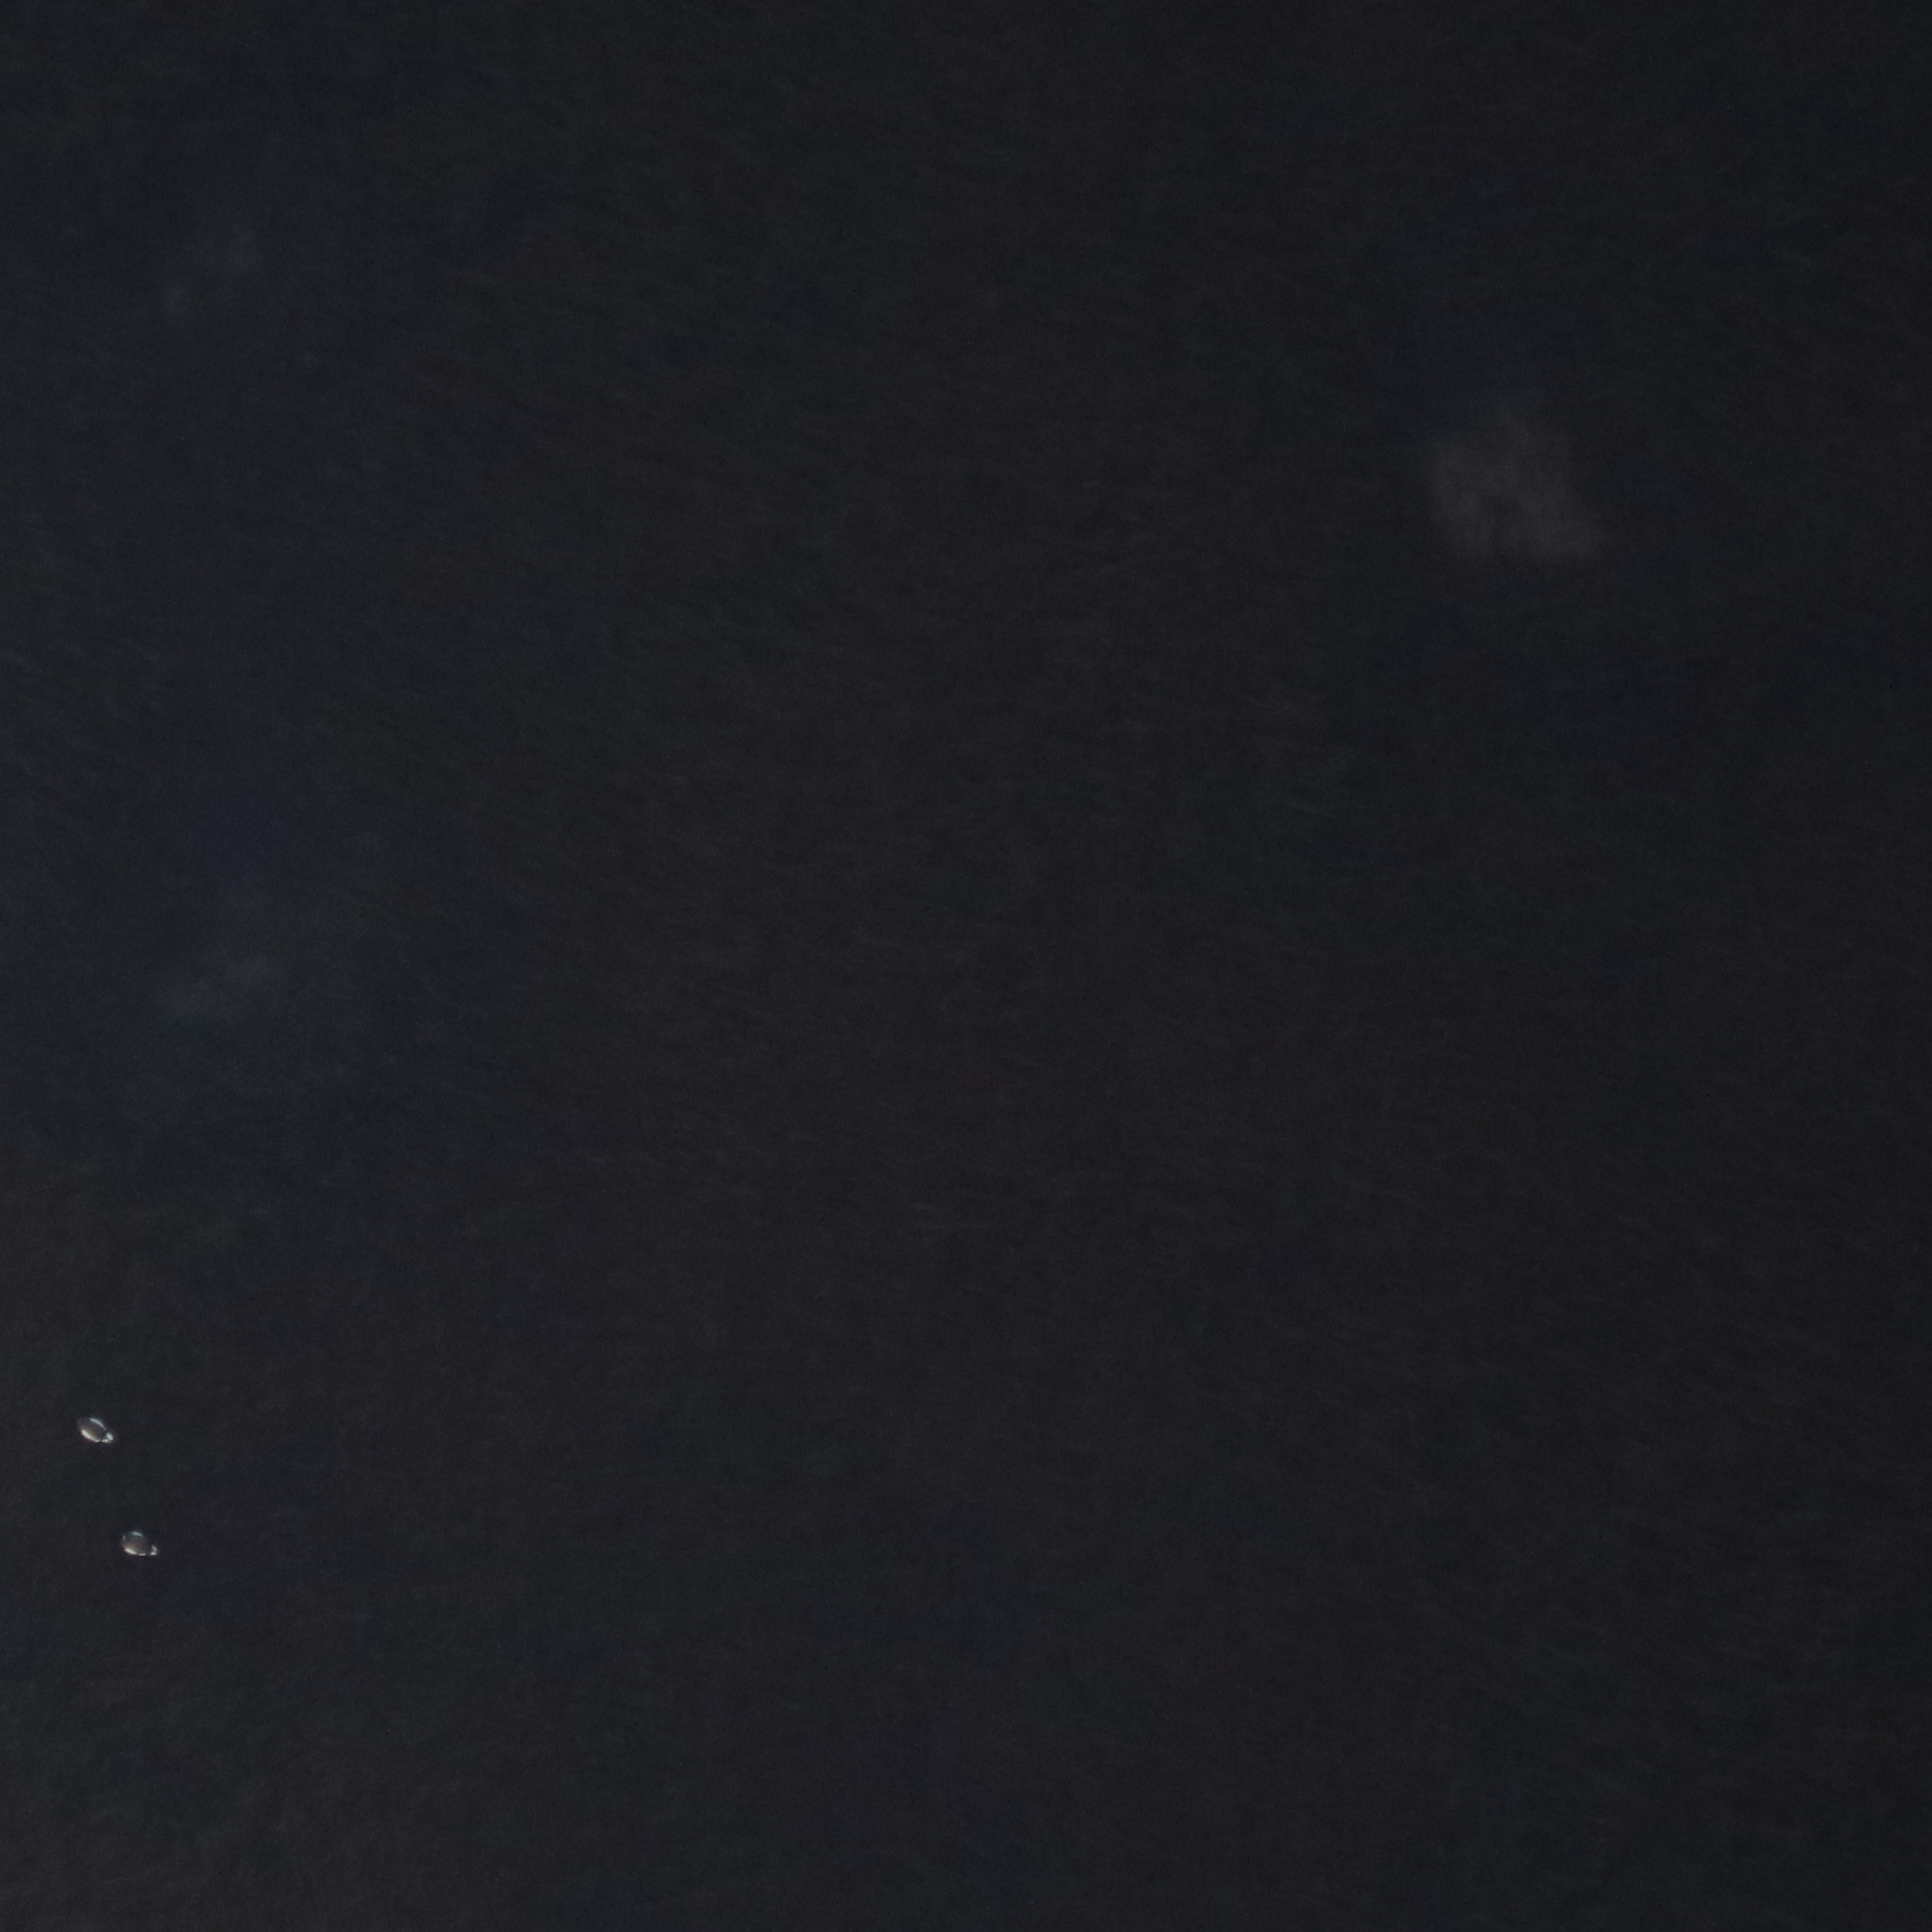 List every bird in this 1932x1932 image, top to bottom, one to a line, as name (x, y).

brant (95, 1430)
brant (137, 1543)